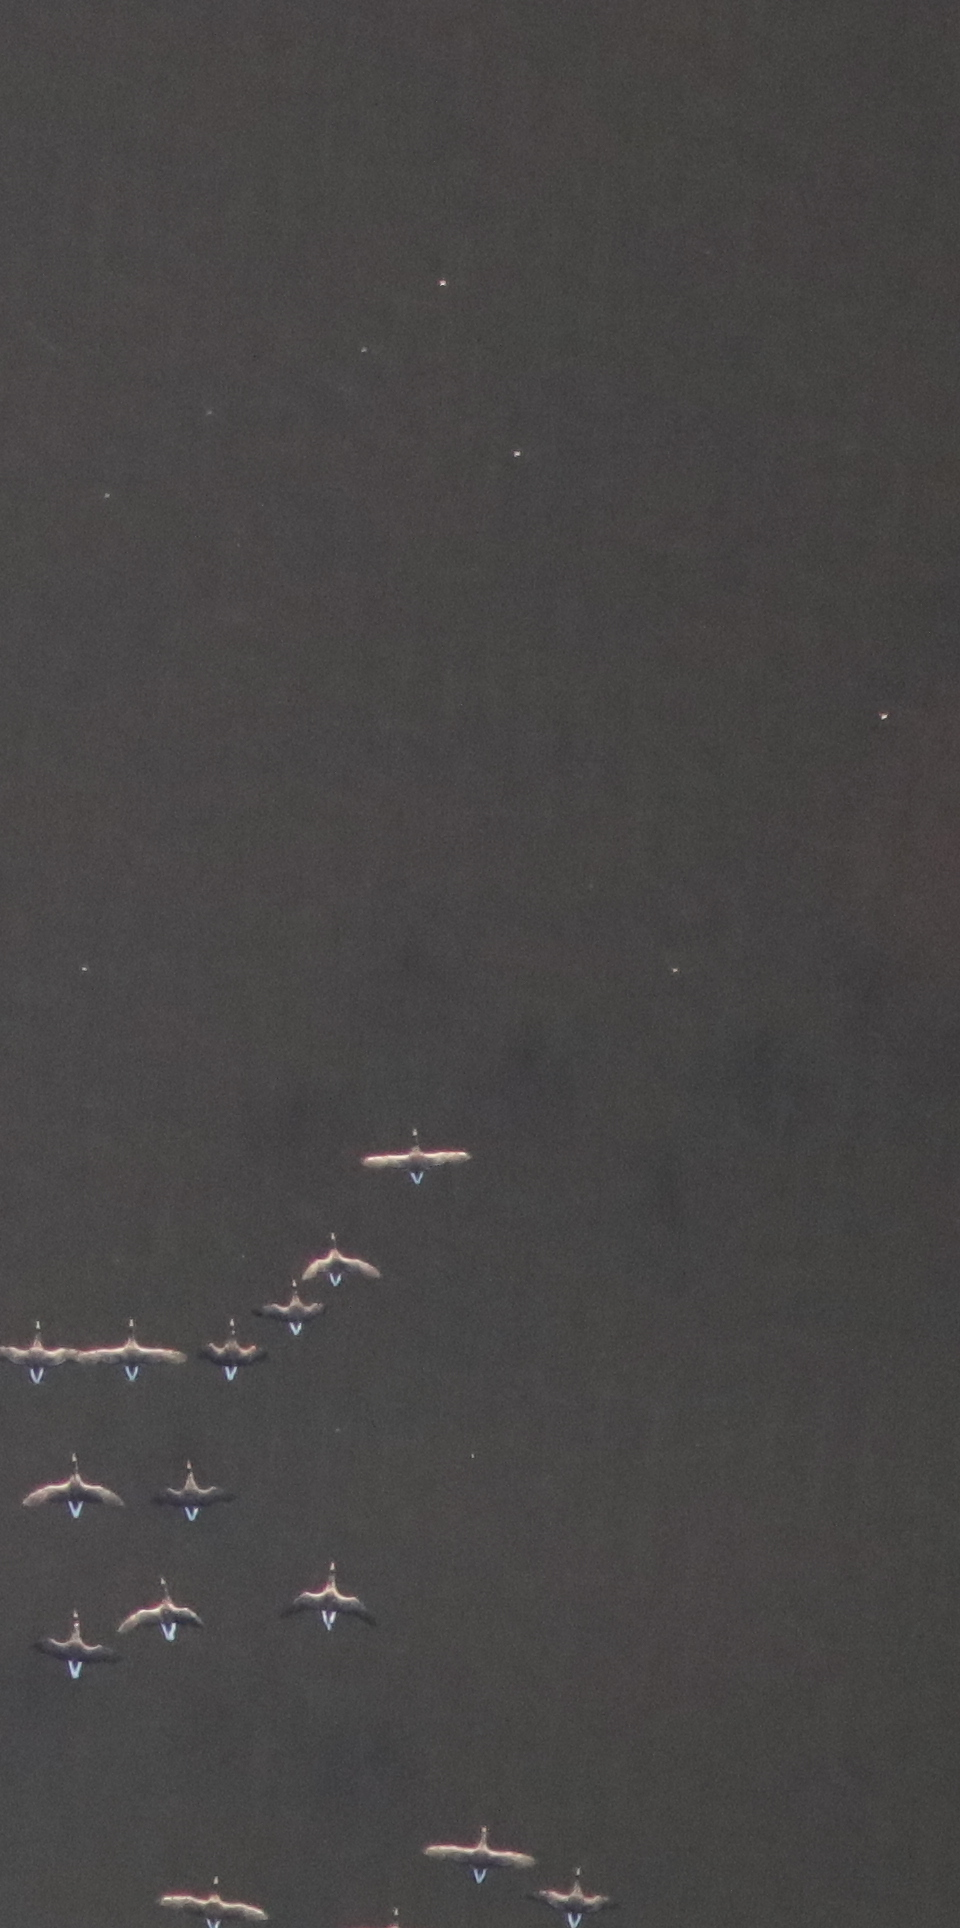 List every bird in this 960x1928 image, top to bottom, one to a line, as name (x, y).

brant (419, 1164)
brant (333, 1265)
brant (290, 1313)
brant (133, 1353)
brant (232, 1355)
brant (37, 1361)
brant (69, 1488)
brant (193, 1500)
brant (330, 1602)
brant (164, 1615)
brant (75, 1643)
brant (479, 1856)
brant (577, 1903)
brant (213, 1910)